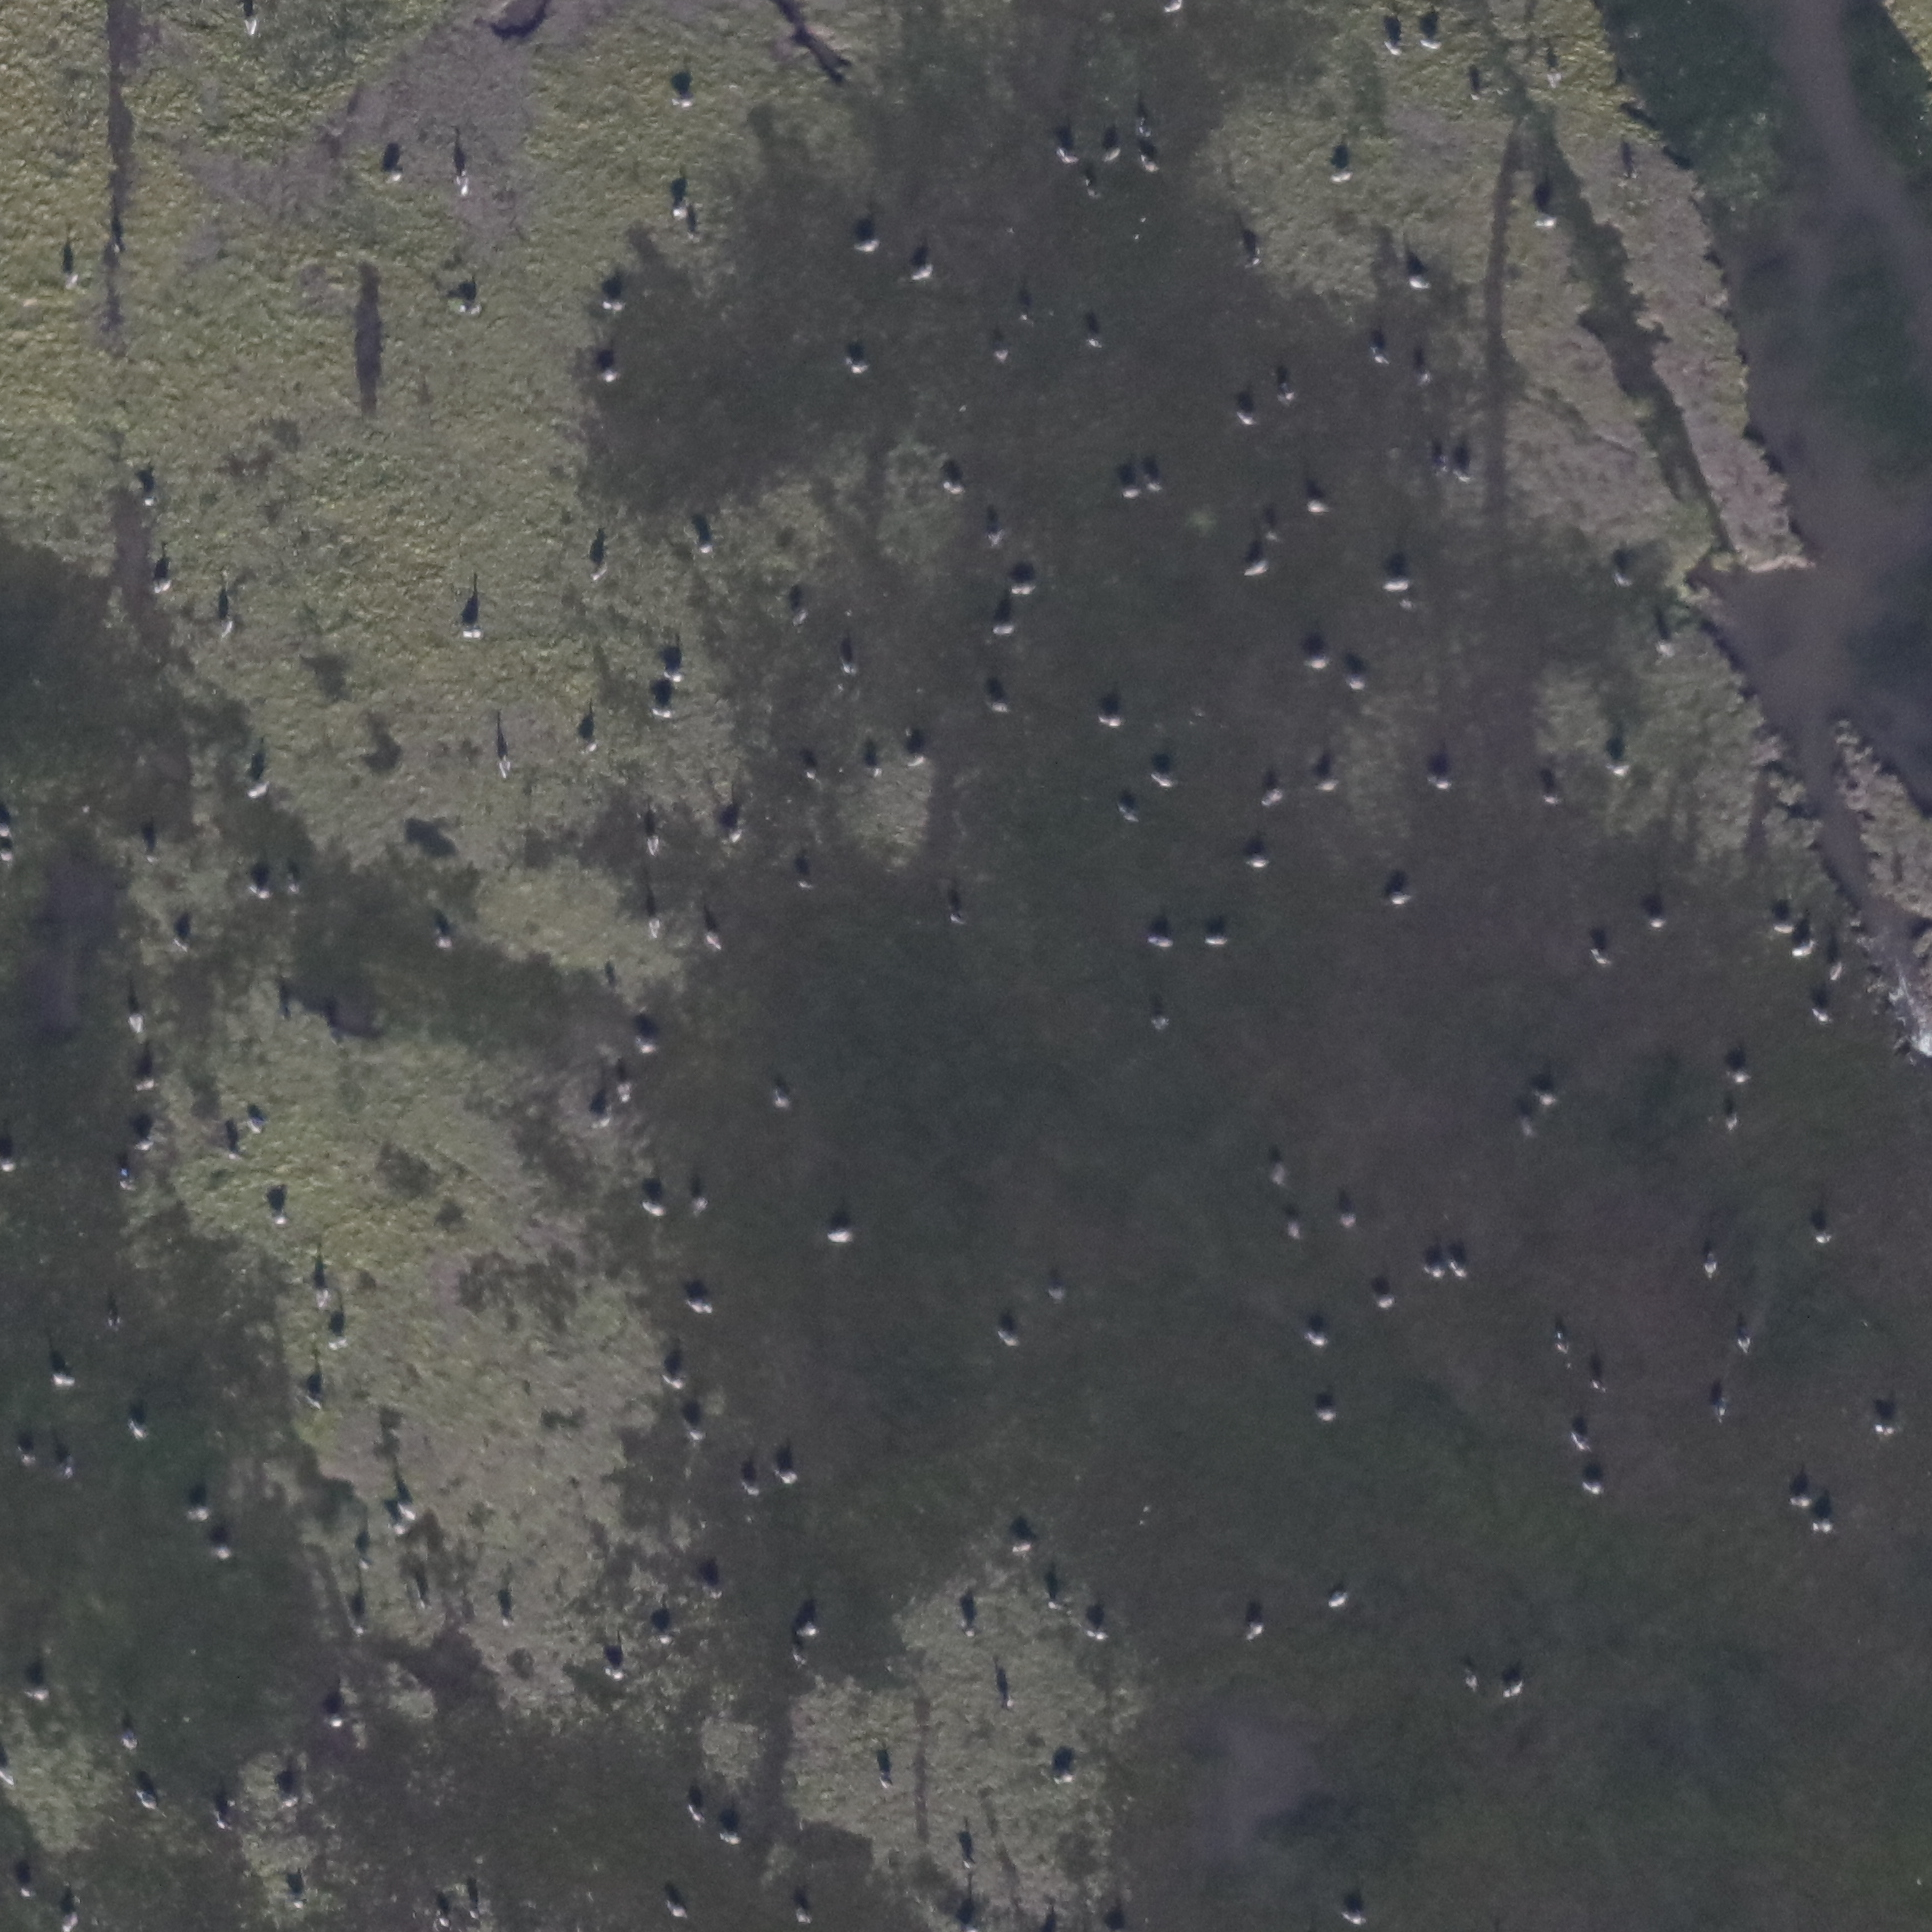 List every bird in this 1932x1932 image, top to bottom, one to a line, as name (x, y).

brant (1178, 13)
brant (257, 23)
brant (1442, 45)
brant (1399, 48)
brant (1561, 80)
brant (693, 96)
brant (1476, 96)
brant (1150, 128)
brant (1121, 155)
brant (1070, 156)
brant (1156, 161)
brant (1629, 170)
brant (405, 173)
brant (1340, 179)
brant (466, 186)
brant (1098, 186)
brant (683, 216)
brant (1549, 216)
brant (121, 240)
brant (861, 243)
brant (1263, 260)
brant (927, 270)
brant (1429, 282)
brant (77, 284)
brant (477, 306)
brant (618, 314)
brant (1037, 318)
brant (1098, 333)
brant (1386, 356)
brant (1004, 359)
brant (864, 362)
brant (617, 363)
brant (1424, 372)
brant (1285, 386)
brant (1242, 417)
brant (1443, 474)
brant (1468, 474)
brant (1162, 482)
brant (957, 492)
brant (1137, 493)
brant (151, 503)
brant (1318, 506)
brant (1274, 533)
brant (1005, 535)
brant (700, 548)
brant (1255, 564)
brant (601, 570)
brant (1628, 578)
brant (1034, 583)
brant (1407, 585)
brant (169, 597)
brant (804, 613)
brant (1011, 621)
brant (231, 625)
brant (473, 638)
brant (1676, 641)
brant (1323, 660)
brant (838, 668)
brant (1358, 679)
brant (665, 680)
brant (1008, 689)
brant (660, 713)
brant (1101, 713)
brant (598, 743)
brant (921, 764)
brant (871, 767)
brant (504, 768)
brant (822, 774)
brant (1629, 774)
brant (262, 776)
brant (1164, 776)
brant (1336, 786)
brant (1429, 791)
brant (1563, 792)
brant (1279, 794)
brant (1141, 805)
brant (0, 828)
brant (733, 833)
brant (653, 848)
brant (5, 855)
brant (156, 859)
brant (1268, 859)
brant (298, 882)
brant (808, 882)
brant (264, 888)
brant (1398, 897)
brant (1660, 919)
brant (959, 920)
brant (661, 921)
brant (1785, 926)
brant (712, 936)
brant (1214, 938)
brant (186, 943)
brant (449, 945)
brant (1155, 945)
brant (1804, 950)
brant (1600, 956)
brant (1840, 972)
brant (1827, 1017)
brant (139, 1022)
brant (1162, 1028)
brant (642, 1039)
brant (147, 1073)
brant (1746, 1073)
brant (619, 1099)
brant (1543, 1099)
brant (781, 1100)
brant (261, 1124)
brant (605, 1125)
brant (1736, 1125)
brant (1533, 1130)
brant (144, 1137)
brant (240, 1155)
brant (5, 1160)
brant (1280, 1177)
brant (129, 1188)
brant (652, 1199)
brant (291, 1207)
brant (701, 1207)
brant (1363, 1217)
brant (1290, 1229)
brant (839, 1236)
brant (1825, 1236)
brant (1717, 1263)
brant (1441, 1265)
brant (1462, 1274)
brant (328, 1286)
brant (1058, 1296)
brant (1389, 1303)
brant (689, 1309)
brant (118, 1321)
brant (1011, 1335)
brant (1326, 1343)
brant (1746, 1343)
brant (340, 1345)
brant (1572, 1347)
brant (673, 1375)
brant (65, 1376)
brant (1598, 1386)
brant (1723, 1405)
brant (324, 1406)
brant (1330, 1416)
brant (1891, 1424)
brant (699, 1431)
brant (142, 1437)
brant (1587, 1440)
brant (25, 1471)
brant (69, 1479)
brant (795, 1481)
brant (751, 1487)
brant (1600, 1491)
brant (1803, 1505)
brant (207, 1515)
brant (405, 1517)
brant (1824, 1525)
brant (1029, 1543)
brant (226, 1549)
brant (363, 1563)
brant (712, 1589)
brant (1336, 1599)
brant (1059, 1603)
brant (435, 1604)
brant (507, 1621)
brant (370, 1622)
brant (965, 1623)
brant (1250, 1629)
brant (804, 1634)
brant (1101, 1635)
brant (670, 1641)
brant (803, 1662)
brant (612, 1664)
brant (1477, 1677)
brant (1526, 1689)
brant (49, 1697)
brant (1010, 1697)
brant (336, 1711)
brant (126, 1746)
brant (1067, 1776)
brant (11, 1777)
brant (882, 1779)
brant (303, 1797)
brant (149, 1799)
brant (700, 1808)
brant (231, 1814)
brant (733, 1841)
brant (970, 1853)
brant (19, 1893)
brant (301, 1896)
brant (682, 1901)
brant (1357, 1913)
brant (444, 1915)
brant (477, 1917)
brant (805, 1919)
brant (71, 1921)
brant (970, 1928)